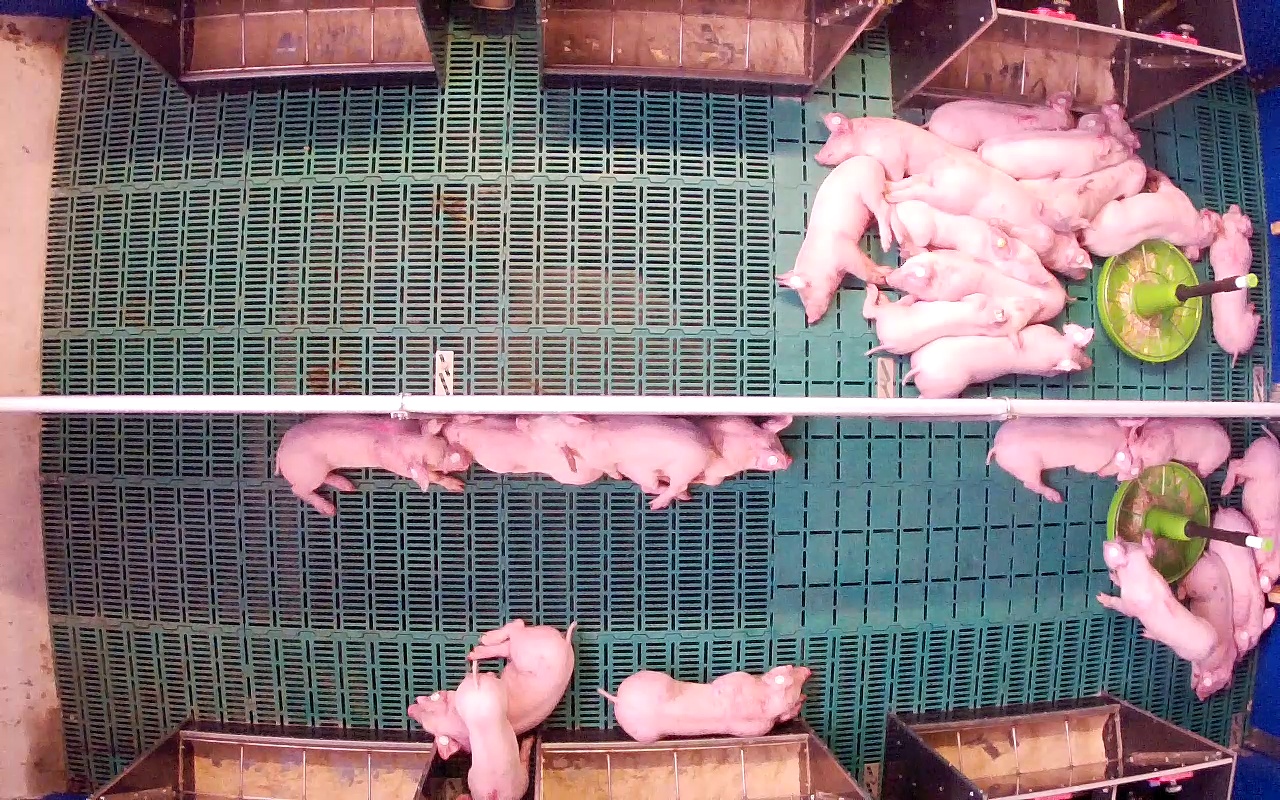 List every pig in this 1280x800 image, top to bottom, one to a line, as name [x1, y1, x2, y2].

pig [920, 90, 1079, 153]
pig [1100, 99, 1142, 151]
pig [816, 111, 980, 184]
pig [976, 113, 1135, 181]
pig [884, 153, 1094, 282]
pig [1036, 153, 1149, 234]
pig [775, 155, 907, 324]
pig [1078, 165, 1222, 264]
pig [895, 199, 1057, 287]
pig [1209, 203, 1263, 369]
pig [885, 241, 1076, 328]
pig [862, 284, 1046, 359]
pig [900, 324, 1098, 396]
pig [272, 412, 473, 515]
pig [441, 413, 605, 487]
pig [514, 413, 716, 511]
pig [688, 413, 795, 488]
pig [983, 417, 1149, 502]
pig [1096, 417, 1231, 482]
pig [1219, 426, 1279, 593]
pig [1206, 506, 1279, 665]
pig [1097, 528, 1222, 663]
pig [1176, 549, 1240, 701]
pig [408, 616, 579, 762]
pig [454, 660, 537, 799]
pig [594, 662, 812, 742]